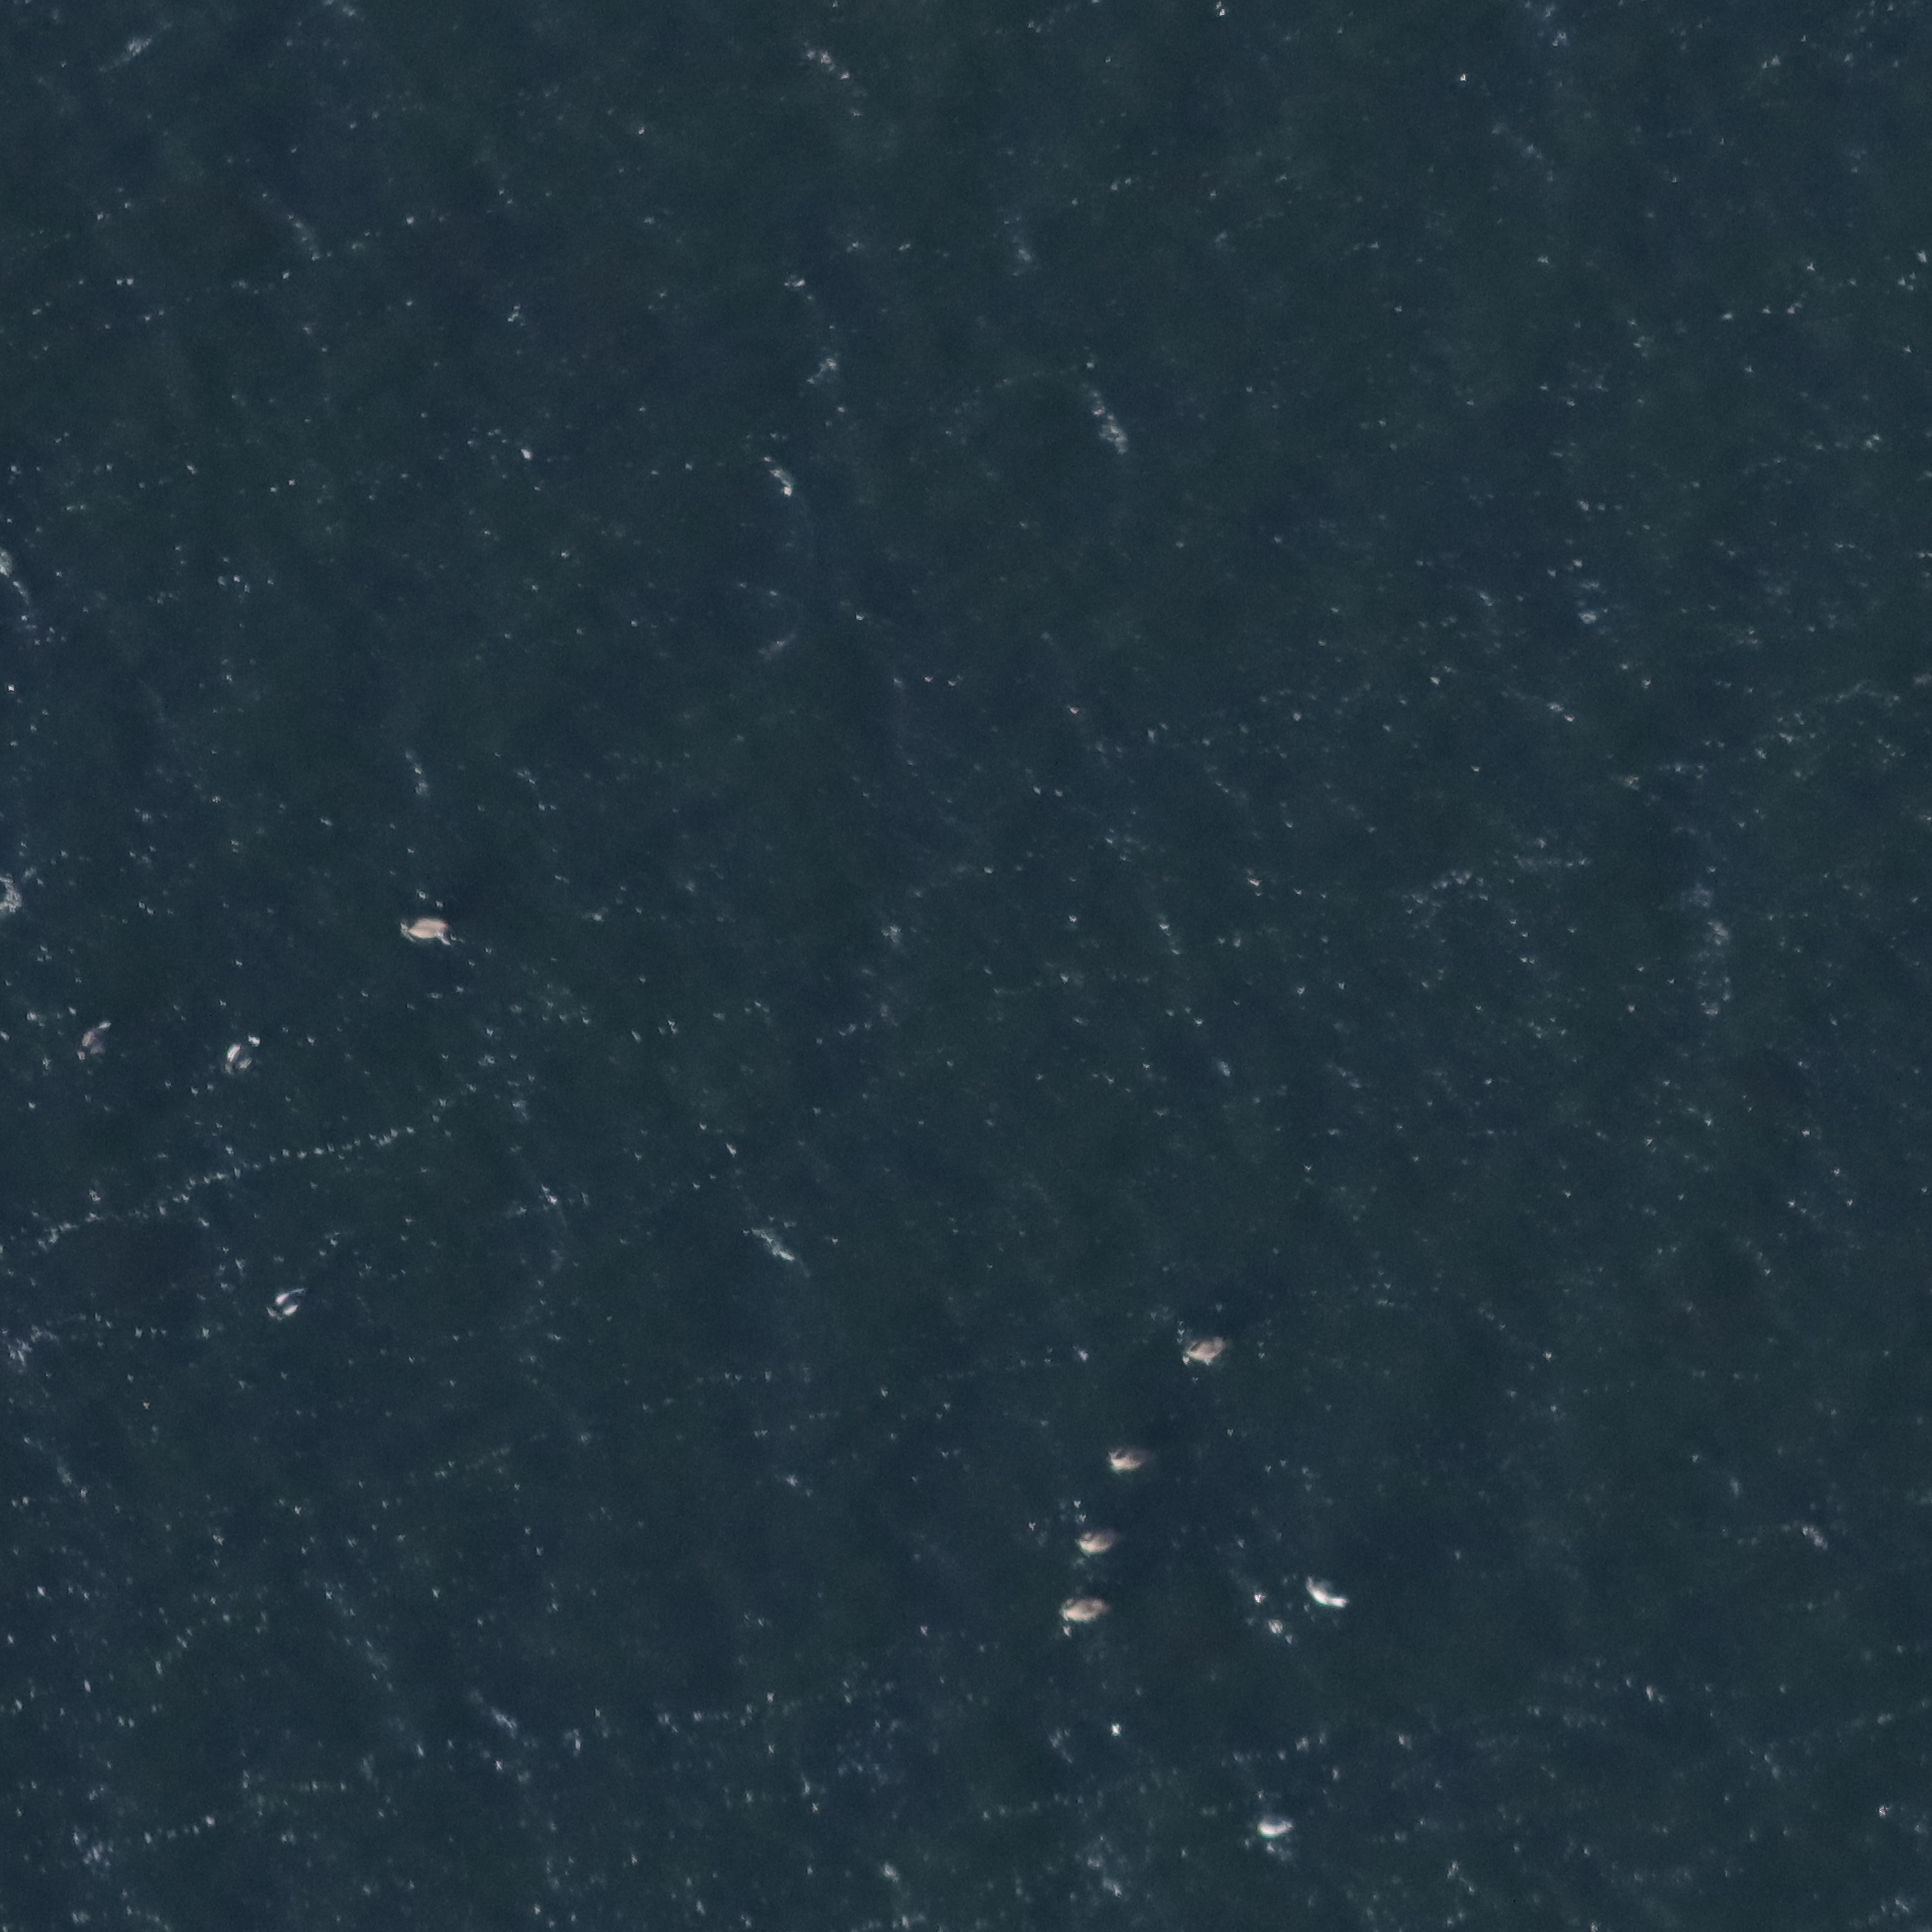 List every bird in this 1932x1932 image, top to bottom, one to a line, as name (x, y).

other bird (431, 929)
brant (98, 1042)
brant (240, 1057)
brant (286, 1305)
other bird (1205, 1351)
other bird (1128, 1457)
other bird (1099, 1543)
brant (1326, 1594)
Canada goose (1084, 1609)
brant (1274, 1828)